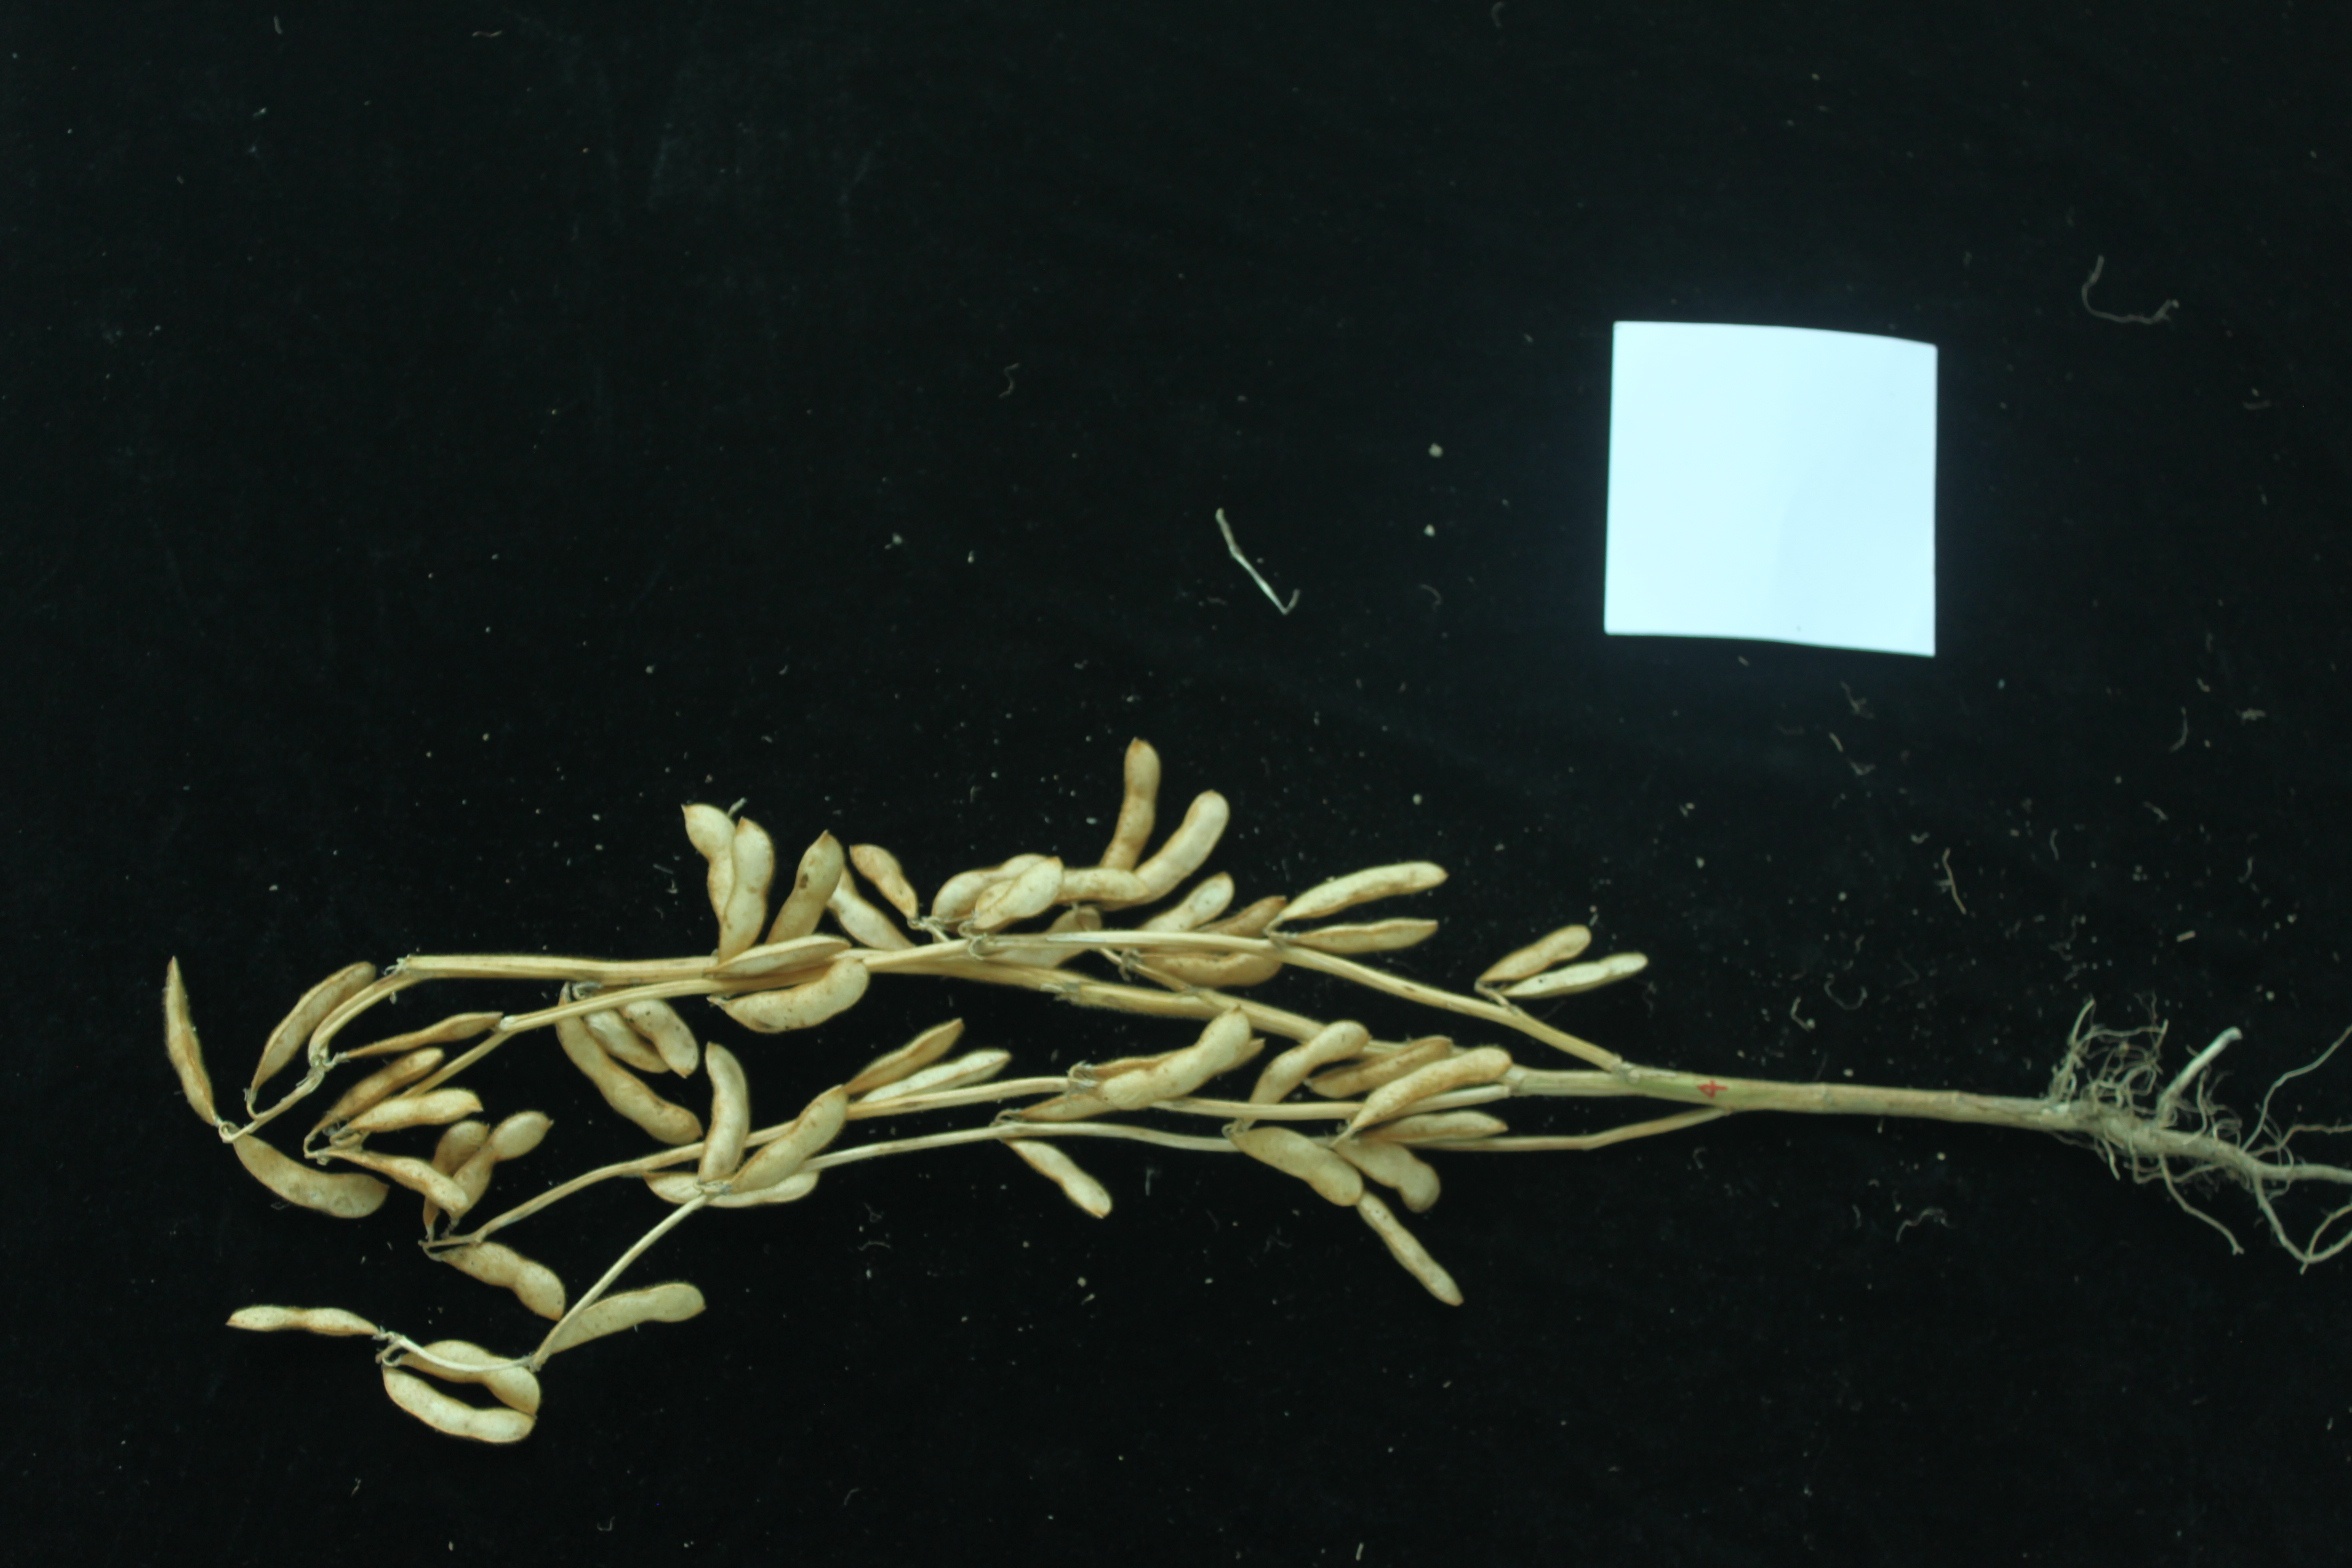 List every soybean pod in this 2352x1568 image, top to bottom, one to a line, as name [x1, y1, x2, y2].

soybean pod [931, 737, 1228, 930]
soybean pod [683, 803, 774, 979]
soybean pod [760, 829, 922, 953]
soybean pod [849, 843, 918, 924]
soybean pod [1267, 861, 1448, 928]
soybean pod [1121, 870, 1285, 956]
soybean pod [974, 905, 1101, 968]
soybean pod [1274, 917, 1438, 951]
soybean pod [1477, 925, 1591, 982]
soybean pod [704, 934, 851, 977]
soybean pod [1137, 940, 1284, 988]
soybean pod [1500, 952, 1648, 998]
soybean pod [165, 955, 223, 1127]
soybean pod [709, 955, 869, 1032]
soybean pod [247, 961, 375, 1104]
soybean pod [556, 984, 701, 1144]
soybean pod [595, 988, 698, 1077]
soybean pod [583, 995, 669, 1072]
soybean pod [1014, 1004, 1265, 1121]
soybean pod [334, 1012, 503, 1059]
soybean pod [834, 1017, 962, 1093]
soybean pod [1230, 1019, 1372, 1136]
soybean pod [1305, 1034, 1451, 1097]
soybean pod [696, 1040, 749, 1184]
soybean pod [1330, 1045, 1511, 1142]
soybean pod [306, 1048, 443, 1141]
soybean pod [850, 1050, 1010, 1109]
soybean pod [644, 1082, 848, 1208]
soybean pod [331, 1088, 483, 1140]
soybean pod [307, 1110, 550, 1236]
soybean pod [1340, 1110, 1508, 1142]
soybean pod [228, 1126, 387, 1218]
soybean pod [1230, 1127, 1362, 1206]
soybean pod [1310, 1136, 1439, 1212]
soybean pod [1004, 1139, 1111, 1216]
soybean pod [1357, 1192, 1463, 1305]
soybean pod [429, 1241, 565, 1319]
soybean pod [532, 1283, 704, 1368]
soybean pod [227, 1305, 380, 1336]
soybean pod [395, 1339, 540, 1414]
soybean pod [382, 1362, 535, 1443]